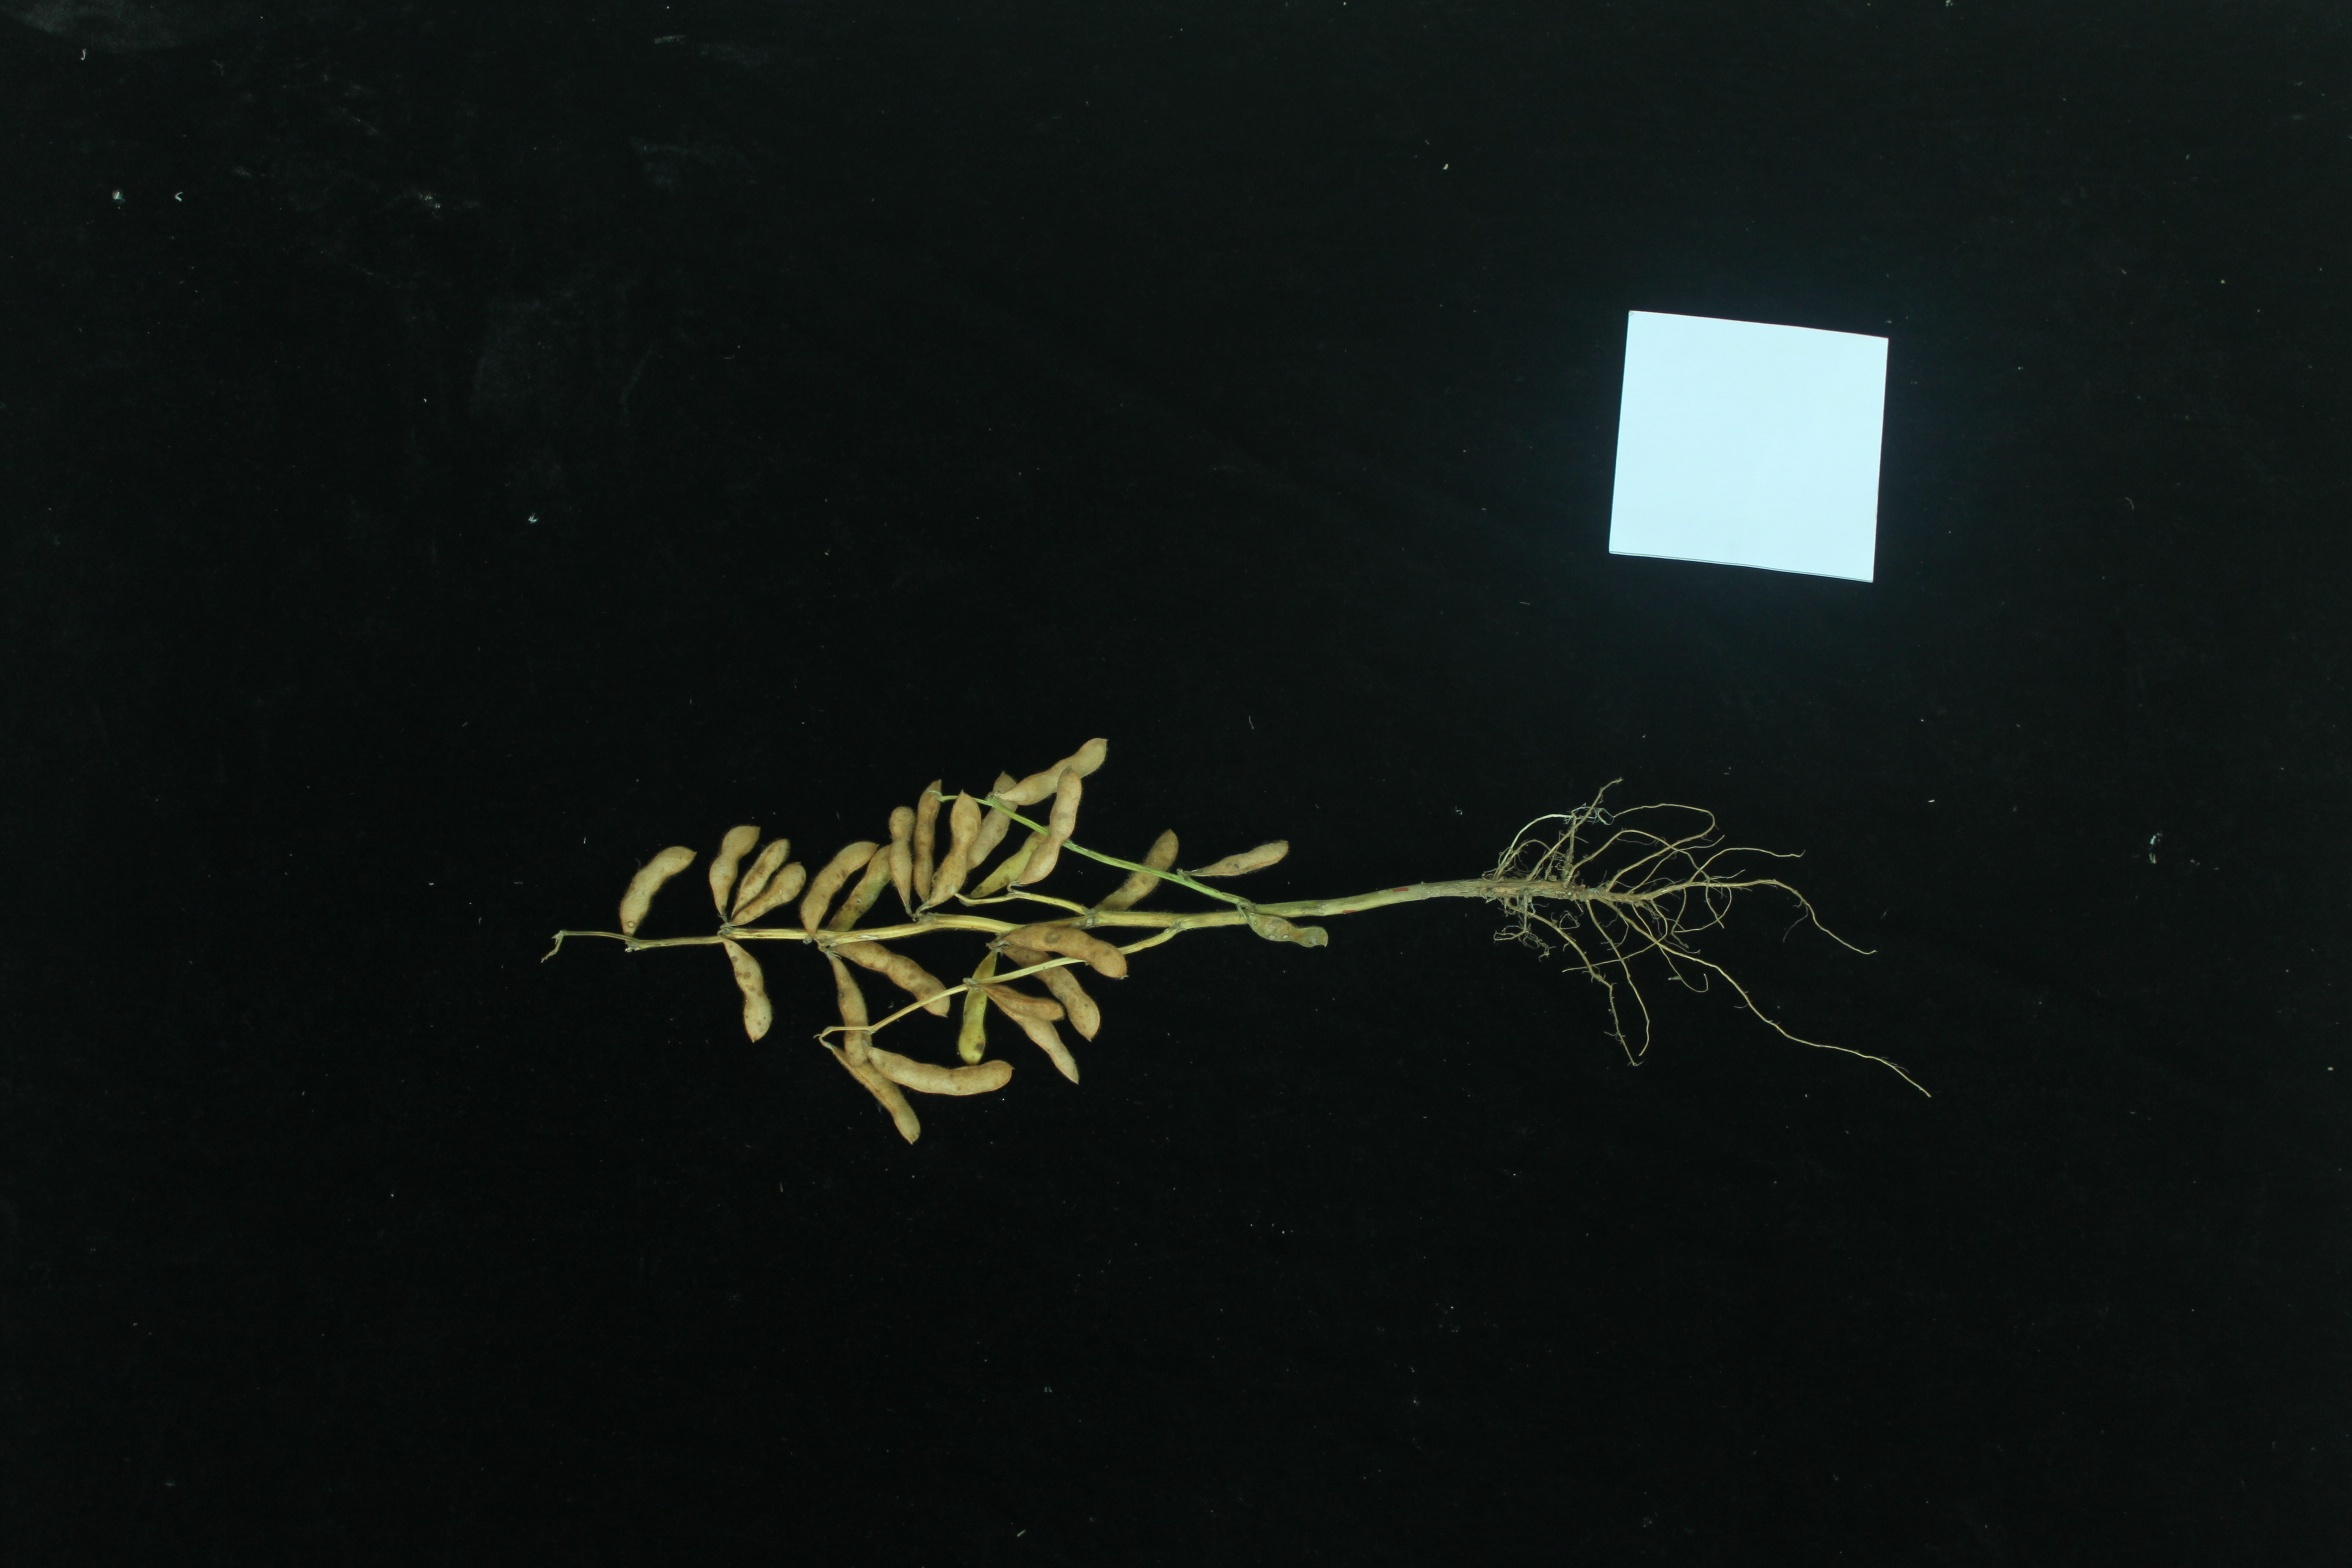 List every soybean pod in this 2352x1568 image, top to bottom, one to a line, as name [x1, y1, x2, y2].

soybean pod [987, 737, 1107, 806]
soybean pod [1010, 767, 1082, 886]
soybean pod [968, 772, 1017, 871]
soybean pod [912, 781, 940, 902]
soybean pod [916, 791, 981, 914]
soybean pod [889, 807, 915, 914]
soybean pod [708, 826, 759, 920]
soybean pod [1088, 833, 1177, 915]
soybean pod [732, 839, 790, 915]
soybean pod [1188, 841, 1288, 878]
soybean pod [800, 843, 879, 938]
soybean pod [825, 845, 891, 931]
soybean pod [619, 847, 693, 942]
soybean pod [729, 864, 805, 927]
soybean pod [1248, 912, 1326, 948]
soybean pod [996, 926, 1128, 981]
soybean pod [723, 940, 771, 1040]
soybean pod [828, 941, 948, 1016]
soybean pod [998, 948, 1099, 1042]
soybean pod [819, 950, 870, 1065]
soybean pod [959, 950, 996, 1064]
soybean pod [987, 986, 1064, 1022]
soybean pod [992, 1002, 1079, 1086]
soybean pod [861, 1043, 1013, 1096]
soybean pod [828, 1046, 920, 1144]